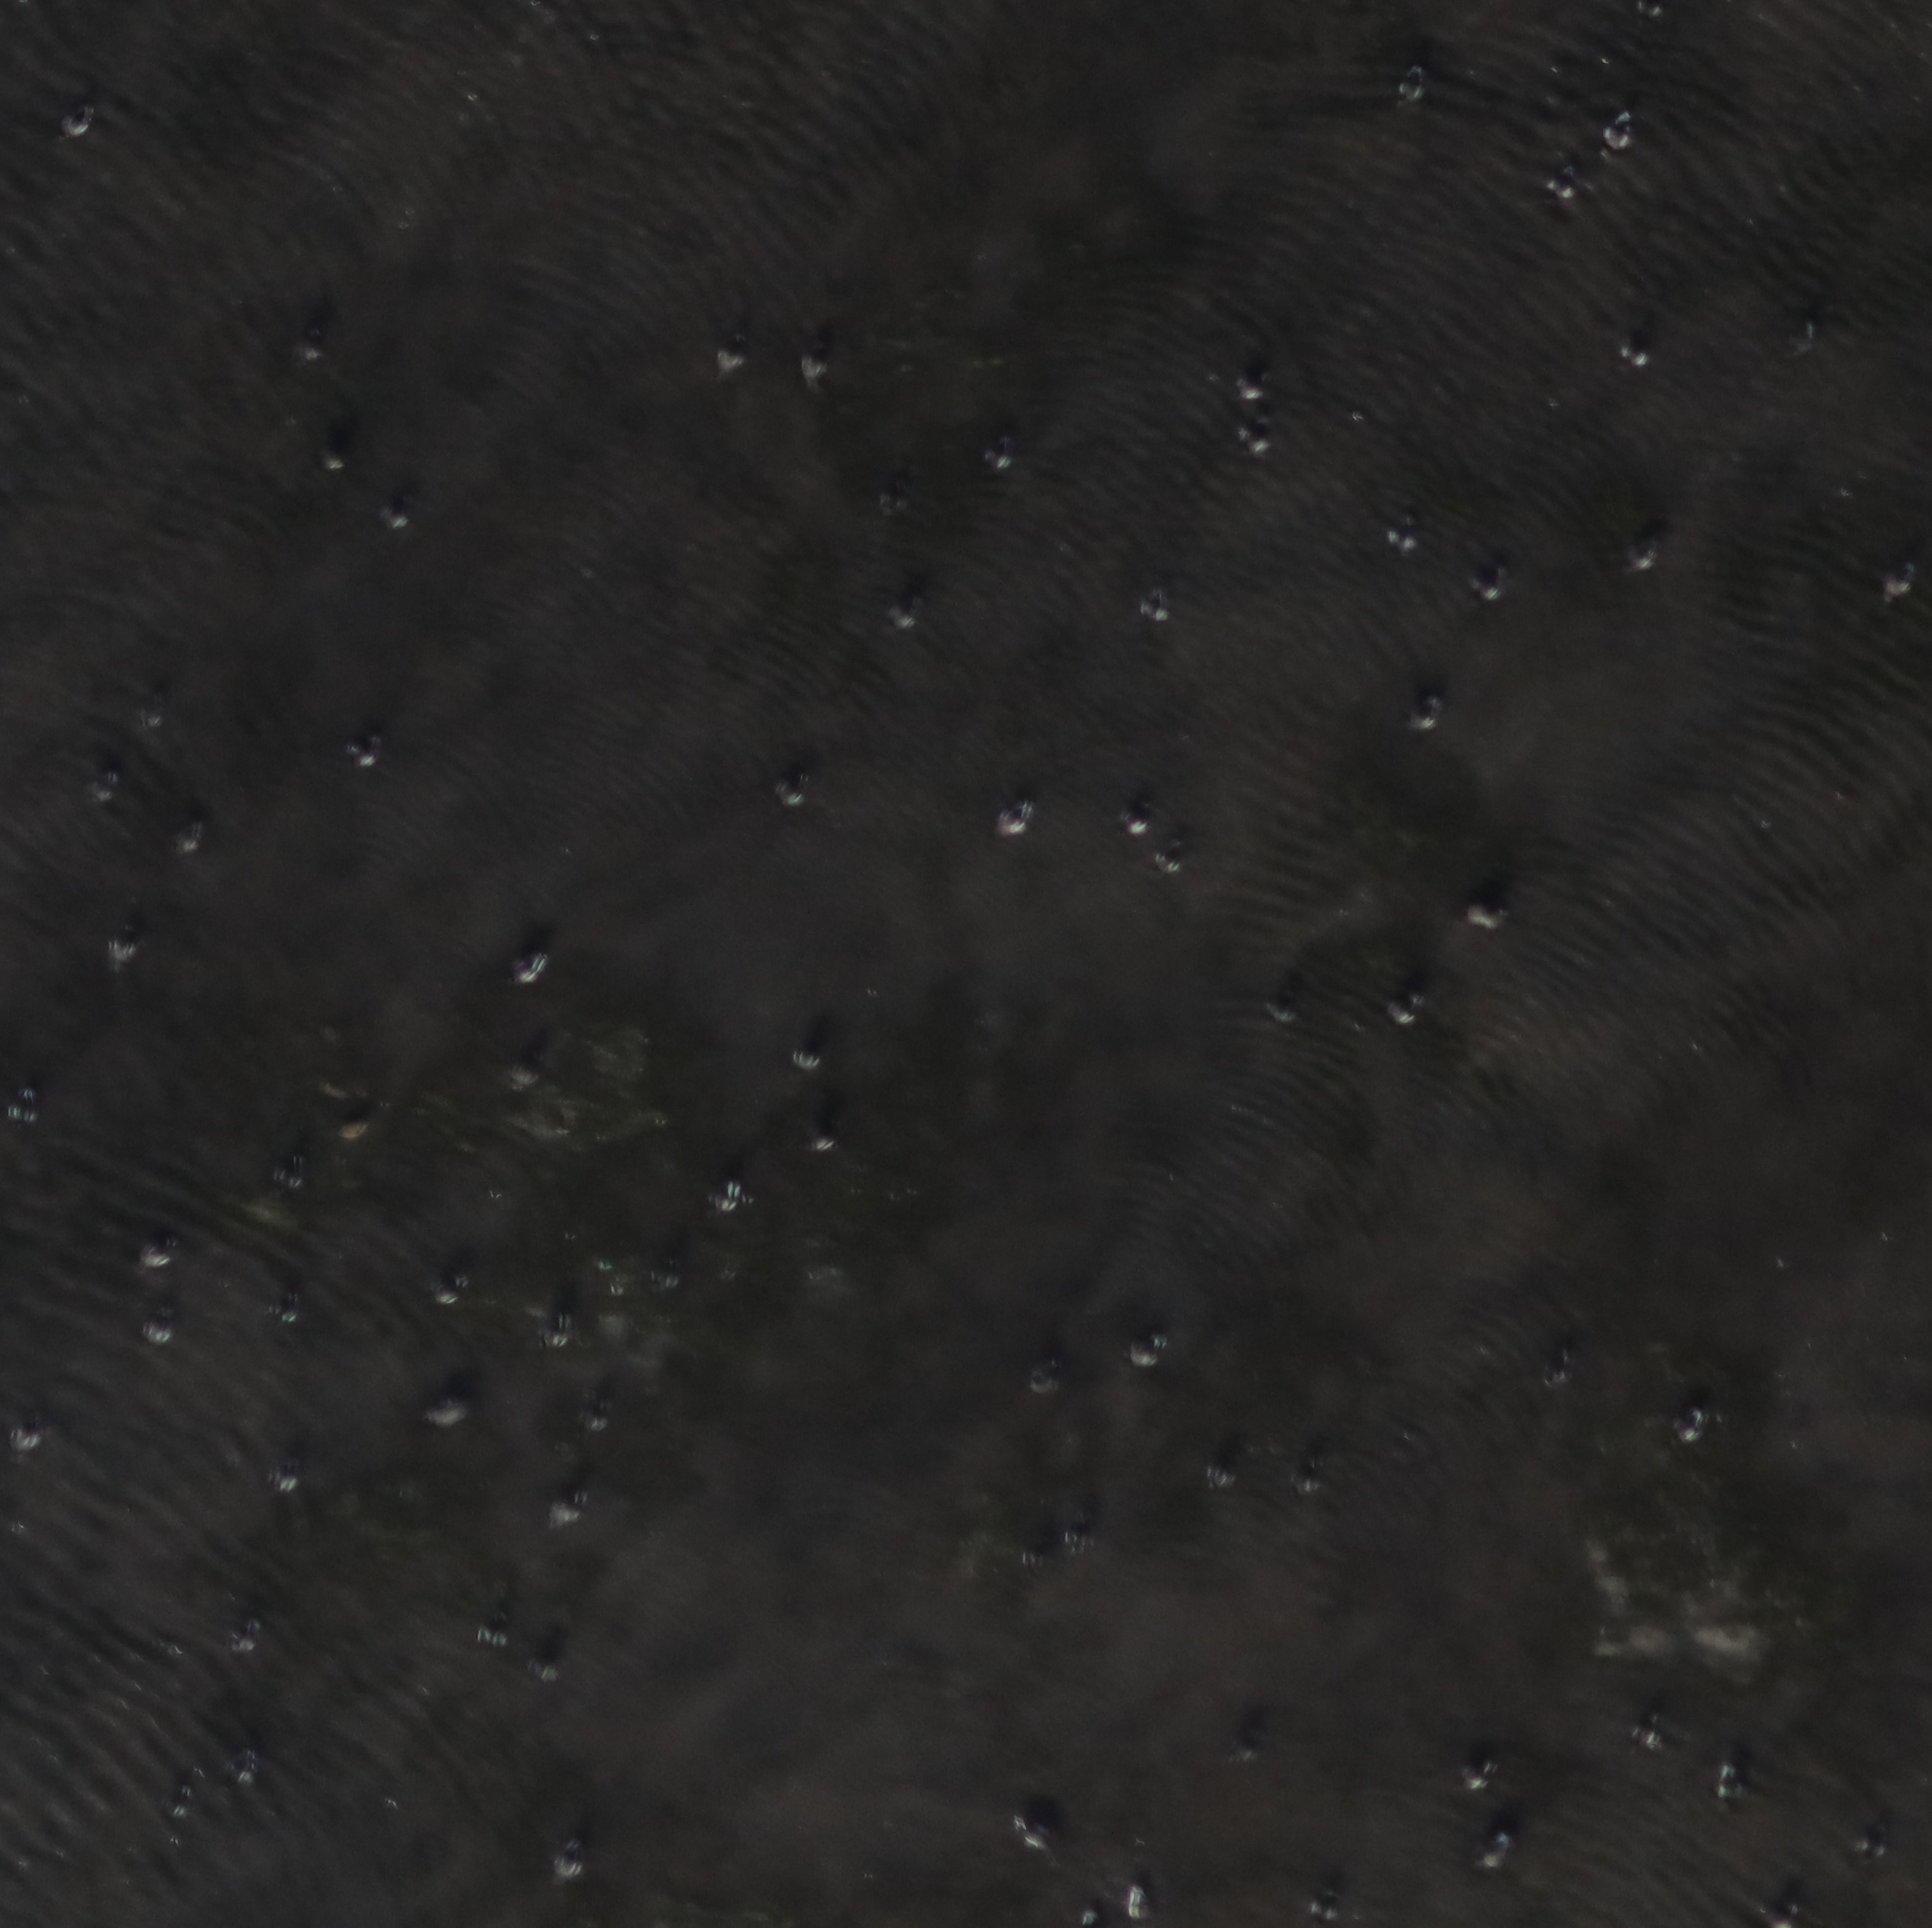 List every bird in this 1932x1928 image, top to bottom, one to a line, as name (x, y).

brant (1410, 74)
brant (75, 133)
brant (1617, 134)
brant (1560, 190)
brant (310, 345)
brant (1804, 346)
brant (1643, 354)
brant (821, 358)
brant (730, 359)
brant (1251, 381)
brant (1254, 436)
brant (1006, 450)
brant (320, 464)
brant (905, 491)
brant (408, 521)
brant (1405, 538)
brant (1647, 554)
brant (1488, 579)
brant (1900, 579)
brant (1154, 601)
brant (907, 614)
brant (149, 709)
brant (1435, 717)
brant (377, 747)
brant (94, 780)
brant (791, 786)
brant (1128, 819)
brant (1016, 829)
brant (187, 839)
brant (1164, 853)
brant (1476, 905)
brant (117, 958)
brant (535, 965)
brant (1285, 1006)
brant (1410, 1006)
brant (803, 1057)
brant (517, 1078)
brant (33, 1105)
brant (830, 1141)
brant (286, 1179)
brant (733, 1187)
brant (152, 1263)
brant (675, 1271)
brant (443, 1283)
brant (282, 1308)
brant (560, 1324)
brant (158, 1325)
brant (1140, 1350)
brant (1558, 1359)
brant (1040, 1378)
brant (445, 1414)
brant (600, 1421)
brant (1695, 1437)
brant (22, 1445)
brant (1218, 1458)
brant (292, 1473)
brant (1315, 1480)
brant (578, 1500)
brant (1076, 1536)
brant (1033, 1560)
brant (248, 1638)
brant (493, 1641)
brant (542, 1669)
brant (1653, 1741)
brant (231, 1765)
brant (1467, 1769)
brant (1732, 1787)
brant (193, 1811)
brant (1038, 1830)
brant (1489, 1846)
brant (1878, 1847)
brant (574, 1864)
brant (1326, 1899)
brant (1139, 1907)